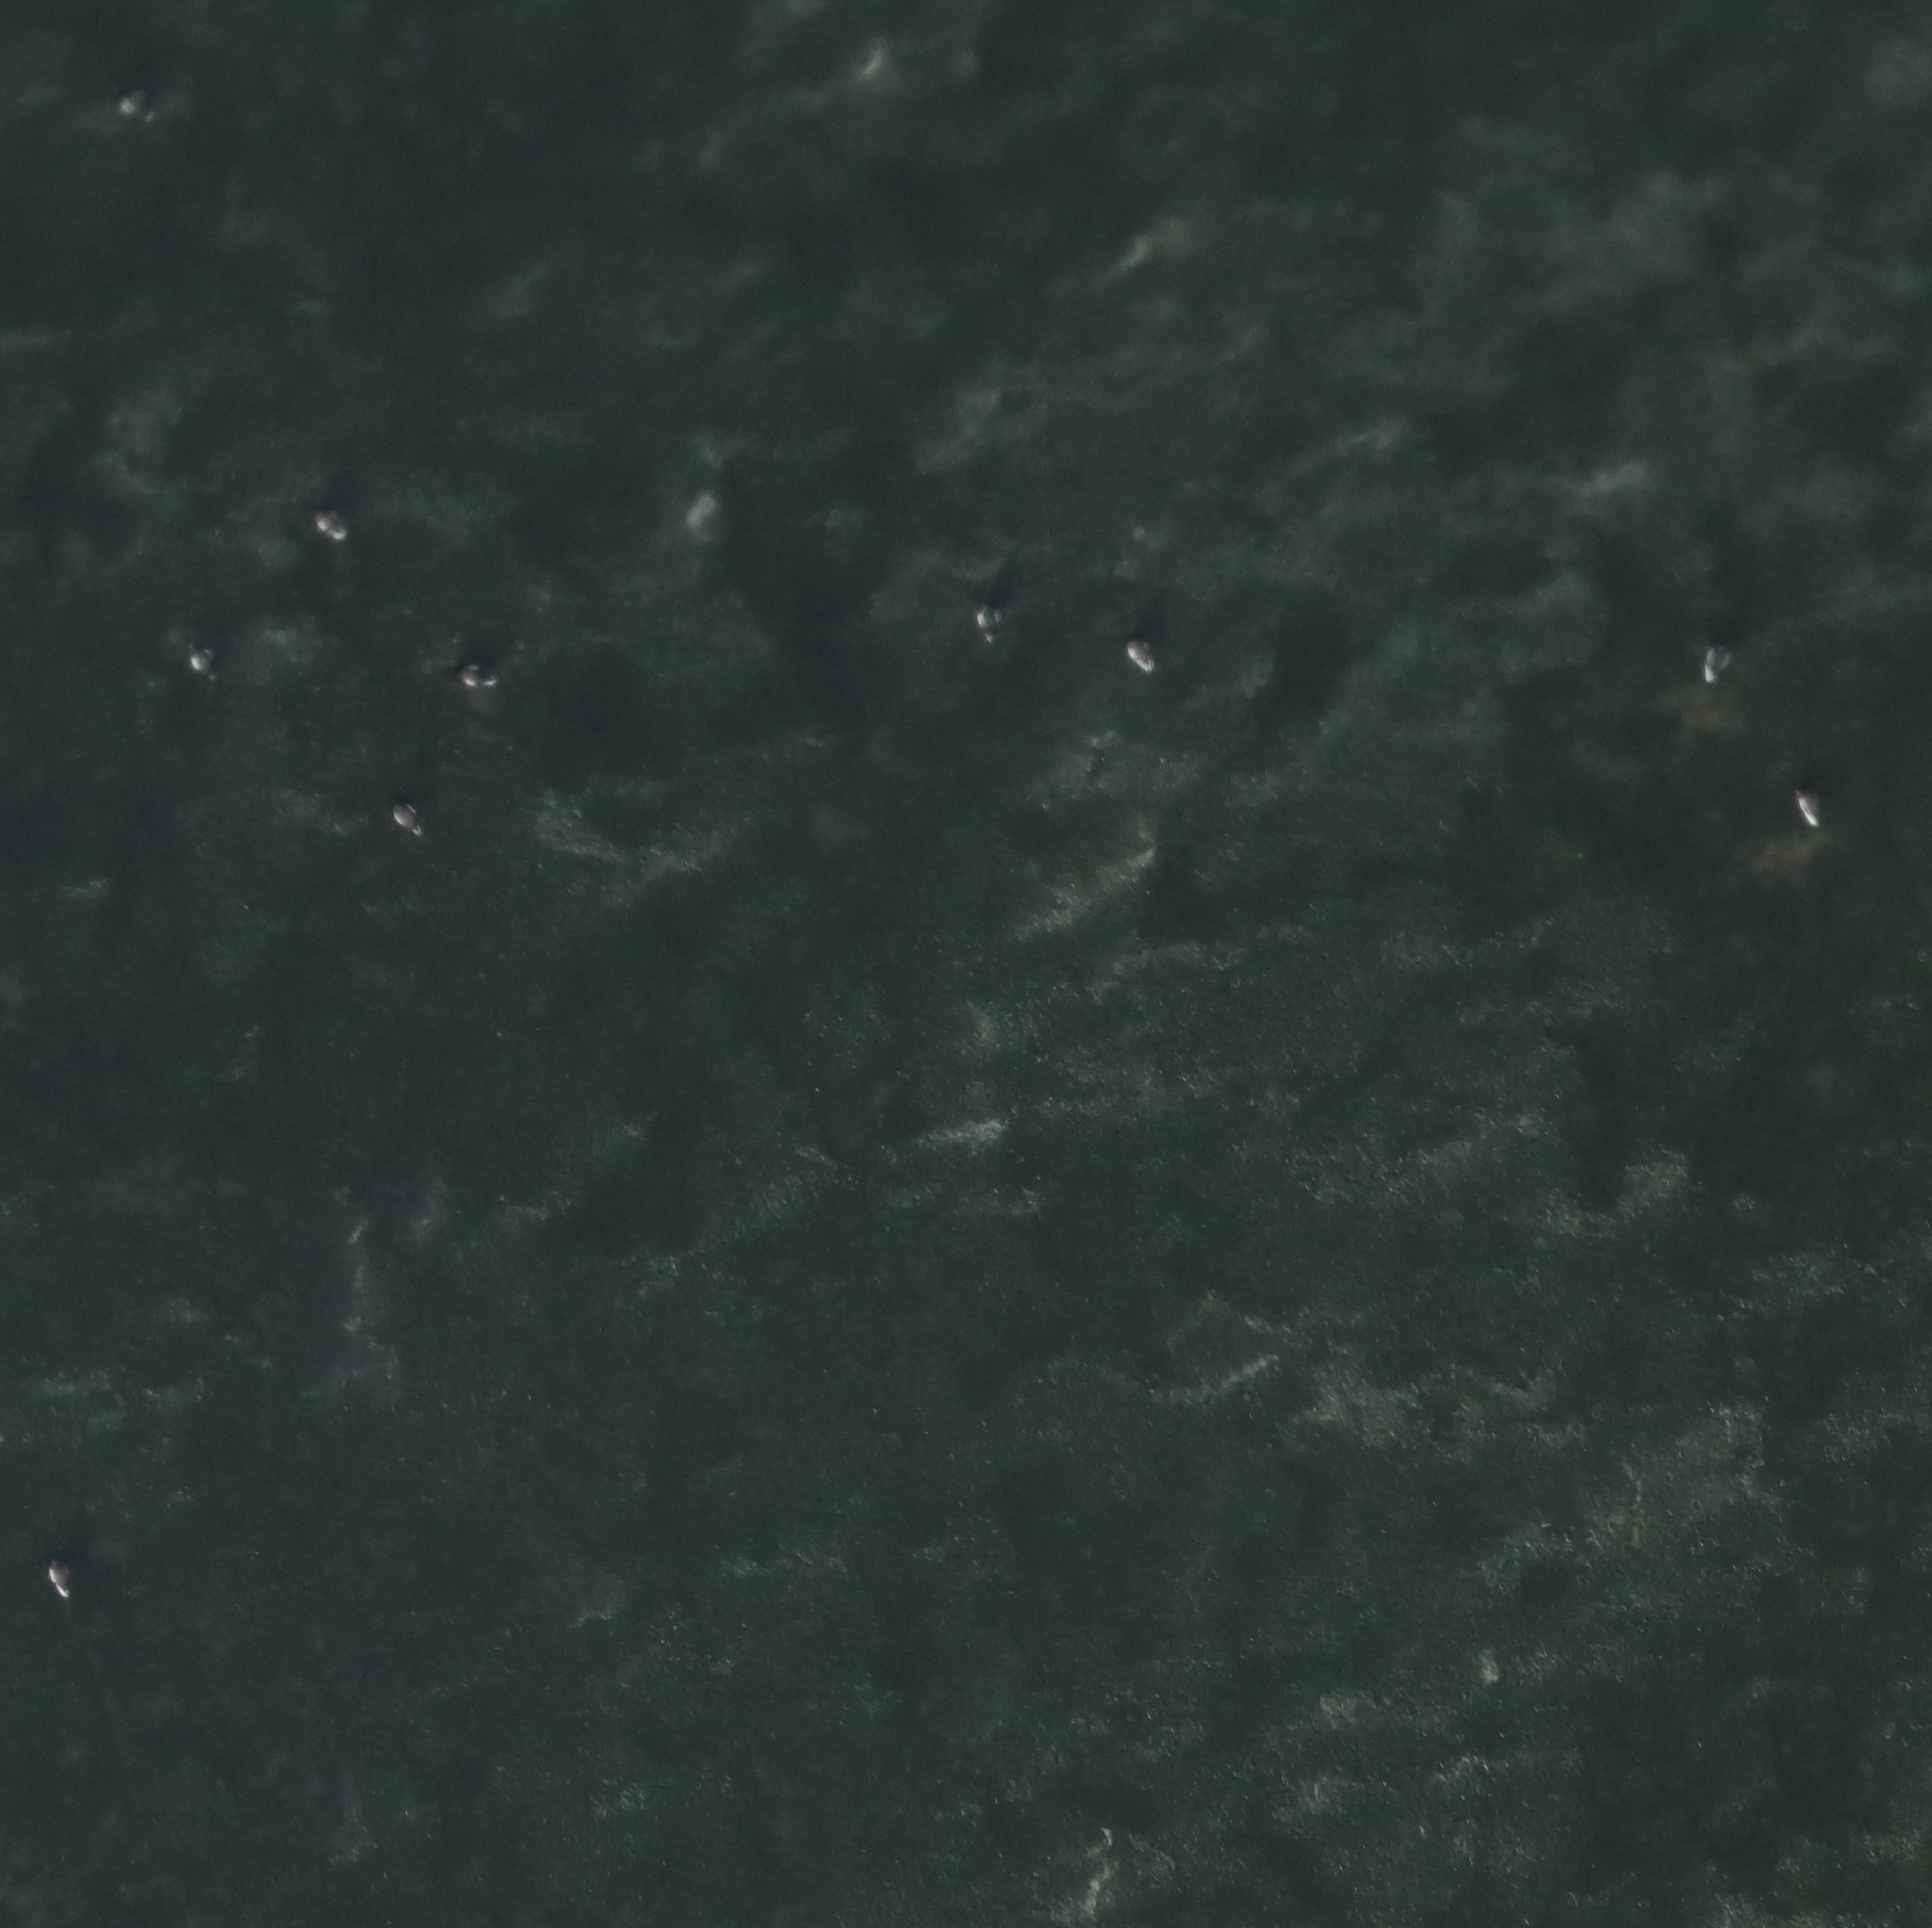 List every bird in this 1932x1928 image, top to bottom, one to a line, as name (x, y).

brant (138, 110)
brant (332, 524)
brant (988, 621)
brant (1141, 652)
brant (204, 660)
brant (1717, 660)
brant (475, 675)
brant (1809, 808)
brant (408, 816)
brant (59, 1578)